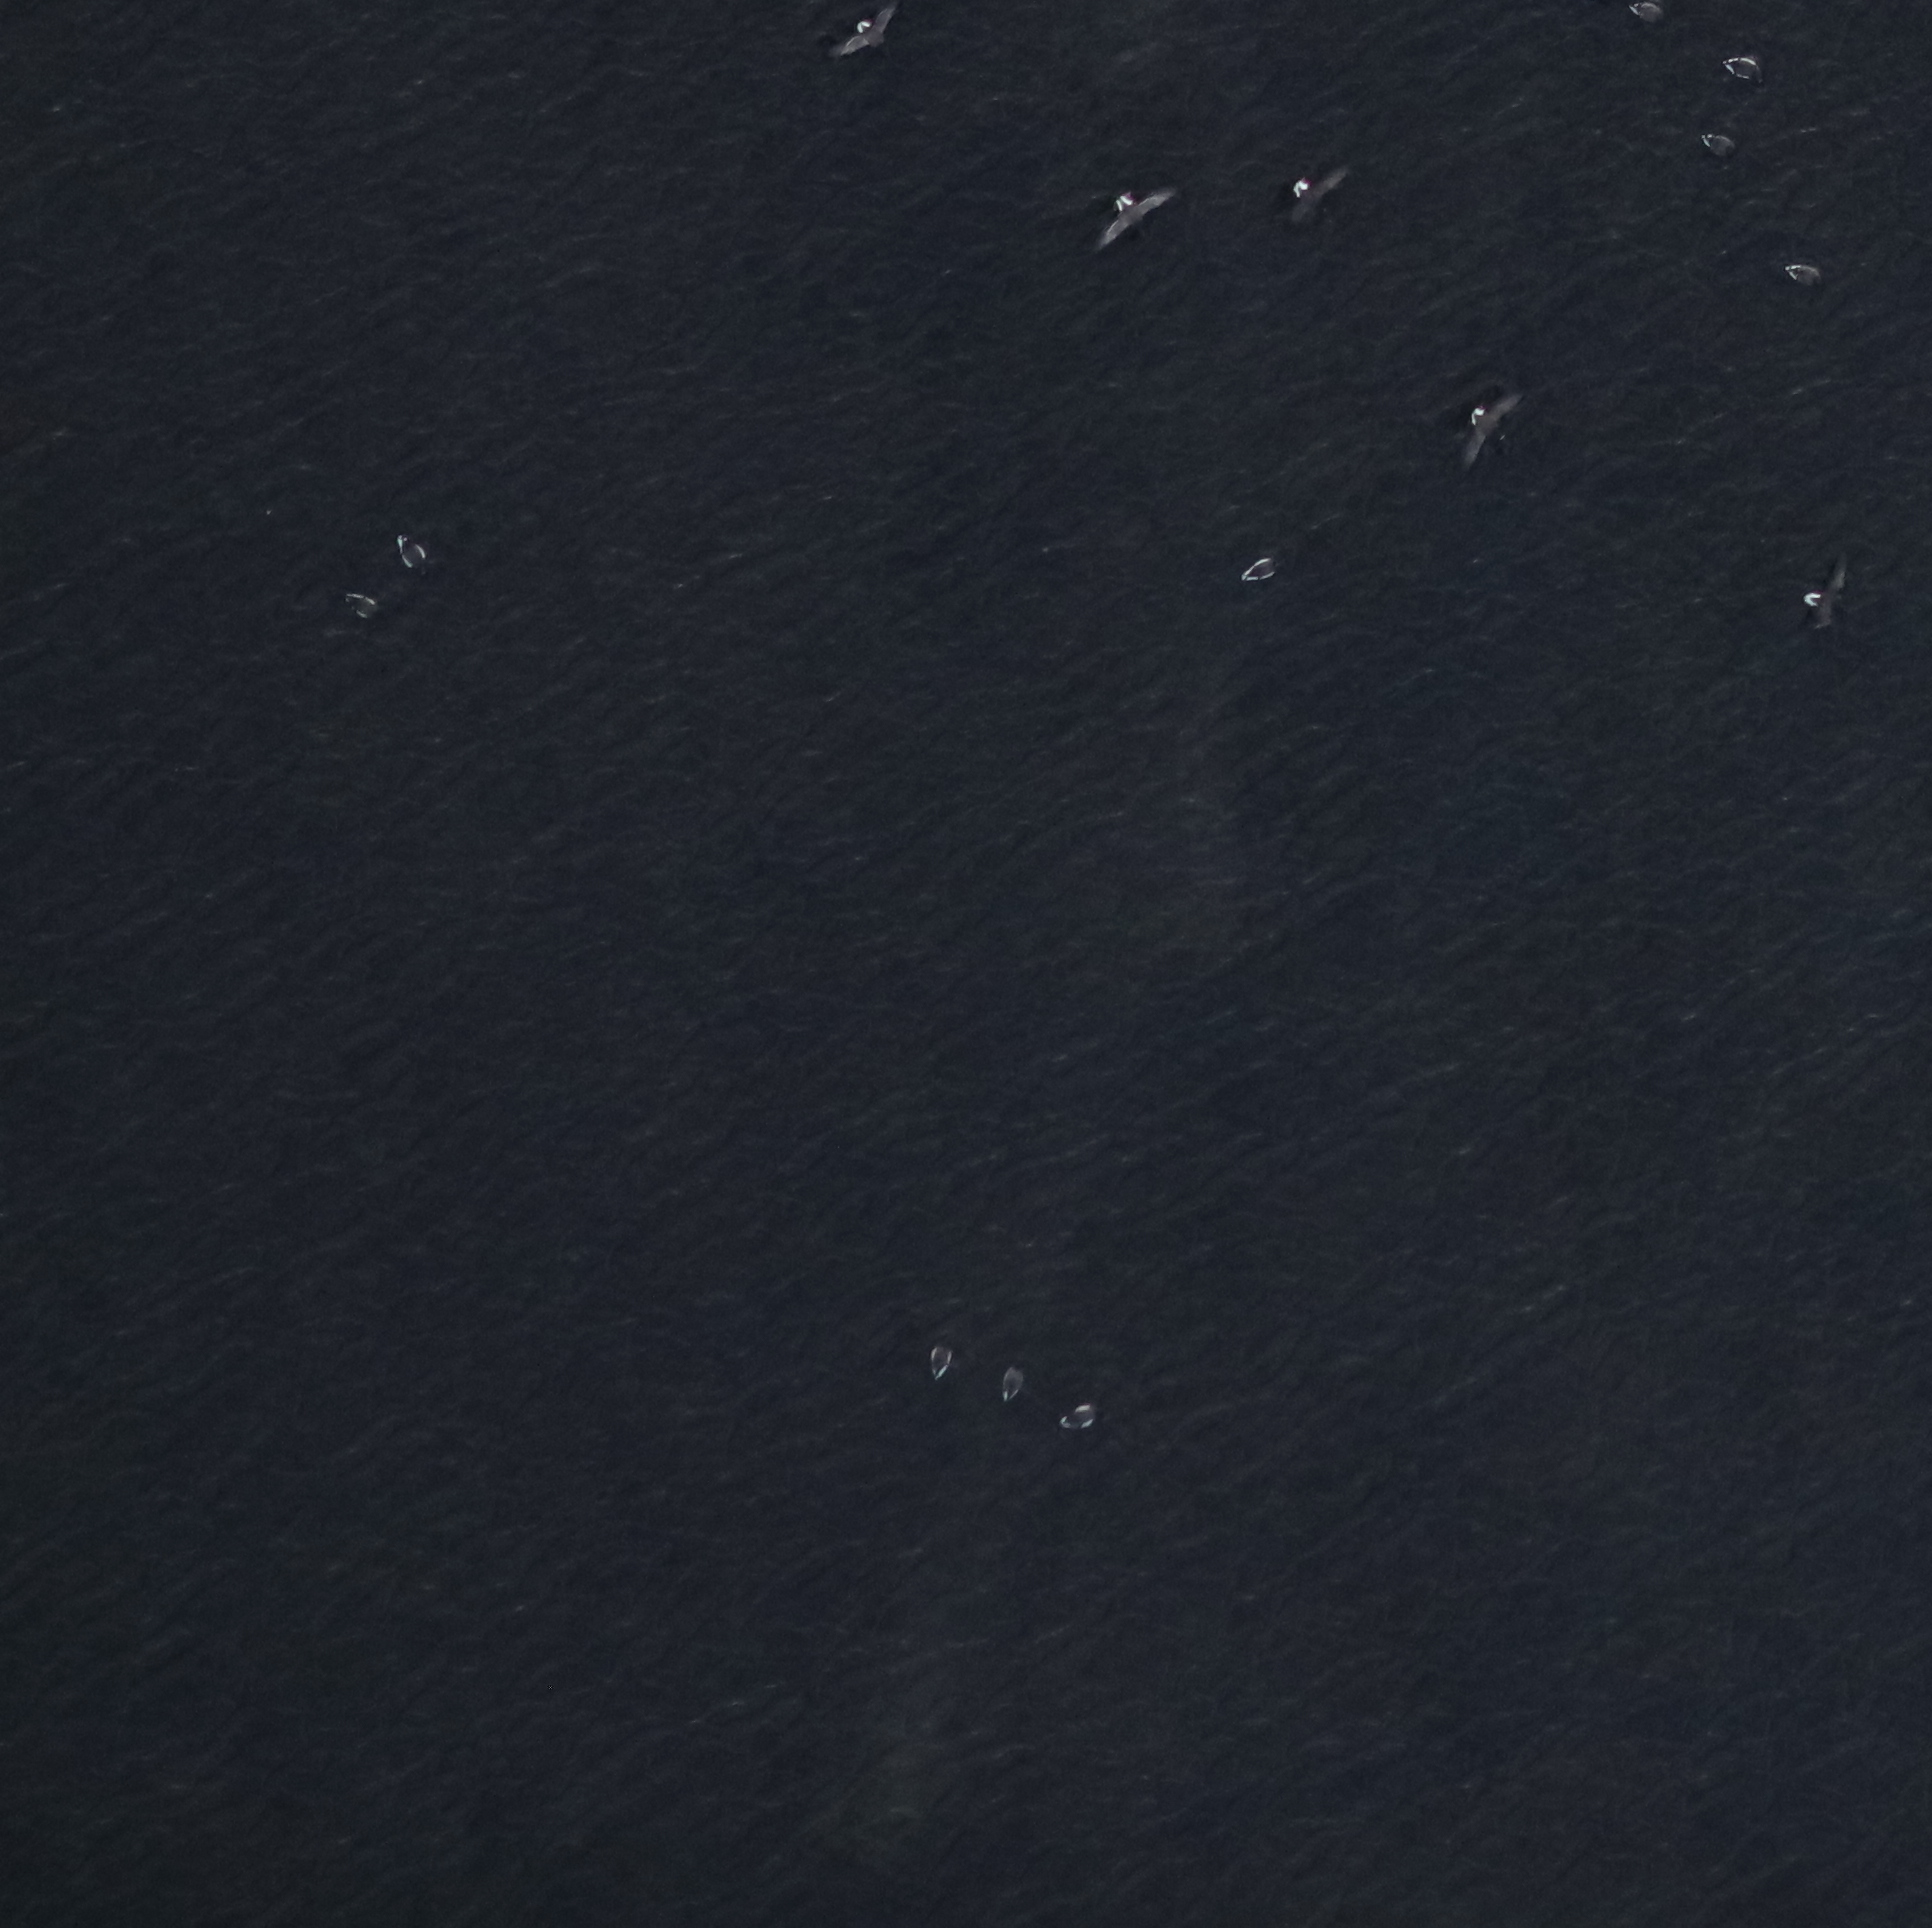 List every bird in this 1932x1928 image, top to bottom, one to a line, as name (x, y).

brant (1647, 10)
brant (864, 36)
brant (1743, 69)
brant (1720, 147)
brant (1309, 197)
brant (1131, 216)
brant (1806, 274)
brant (1486, 421)
brant (413, 553)
brant (1263, 569)
brant (1828, 601)
brant (362, 608)
brant (942, 1357)
brant (1015, 1381)
brant (1080, 1417)